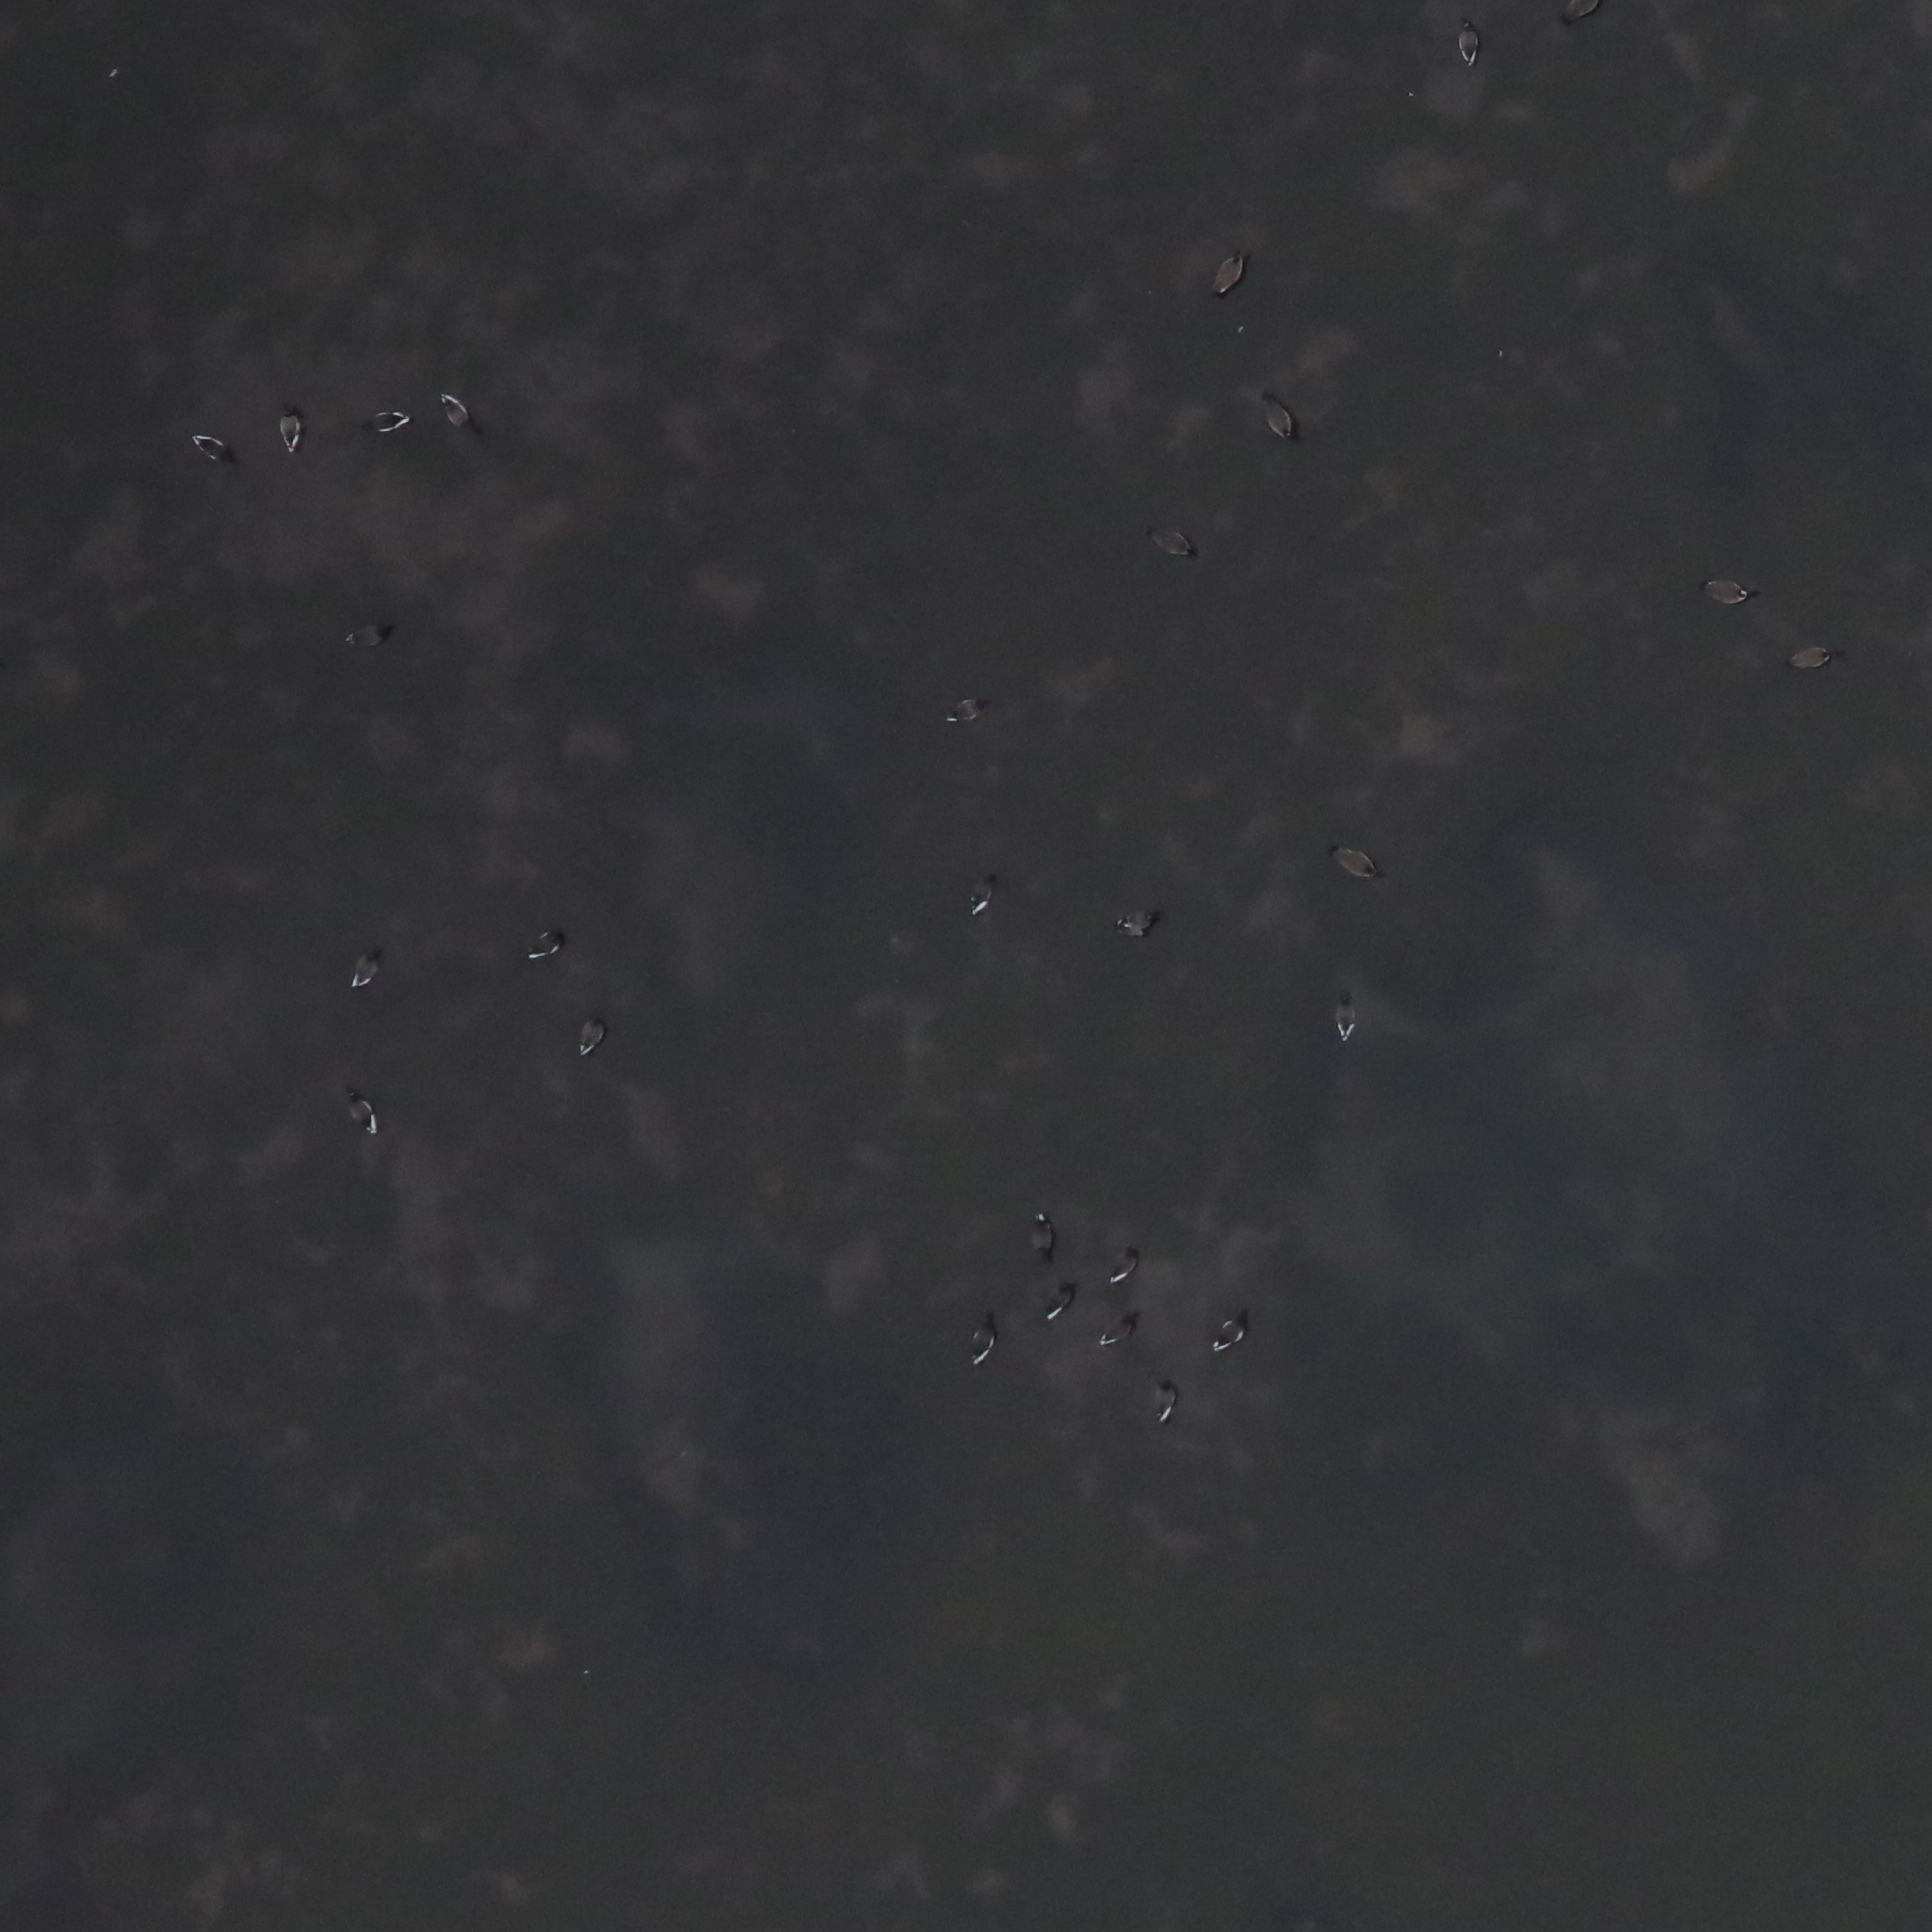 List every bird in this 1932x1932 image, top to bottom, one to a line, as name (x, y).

Canada goose (1580, 9)
brant (1470, 42)
Canada goose (1227, 277)
Canada goose (1275, 412)
brant (455, 417)
brant (380, 420)
brant (291, 431)
brant (210, 442)
Canada goose (1170, 536)
Canada goose (1724, 584)
brant (372, 633)
Canada goose (1816, 655)
brant (962, 711)
Canada goose (1352, 863)
brant (983, 901)
brant (1136, 924)
brant (551, 944)
brant (361, 965)
brant (1345, 1017)
brant (594, 1037)
brant (364, 1112)
brant (1047, 1237)
brant (1122, 1264)
brant (1061, 1304)
brant (1231, 1333)
brant (1124, 1334)
brant (986, 1342)
brant (1166, 1403)